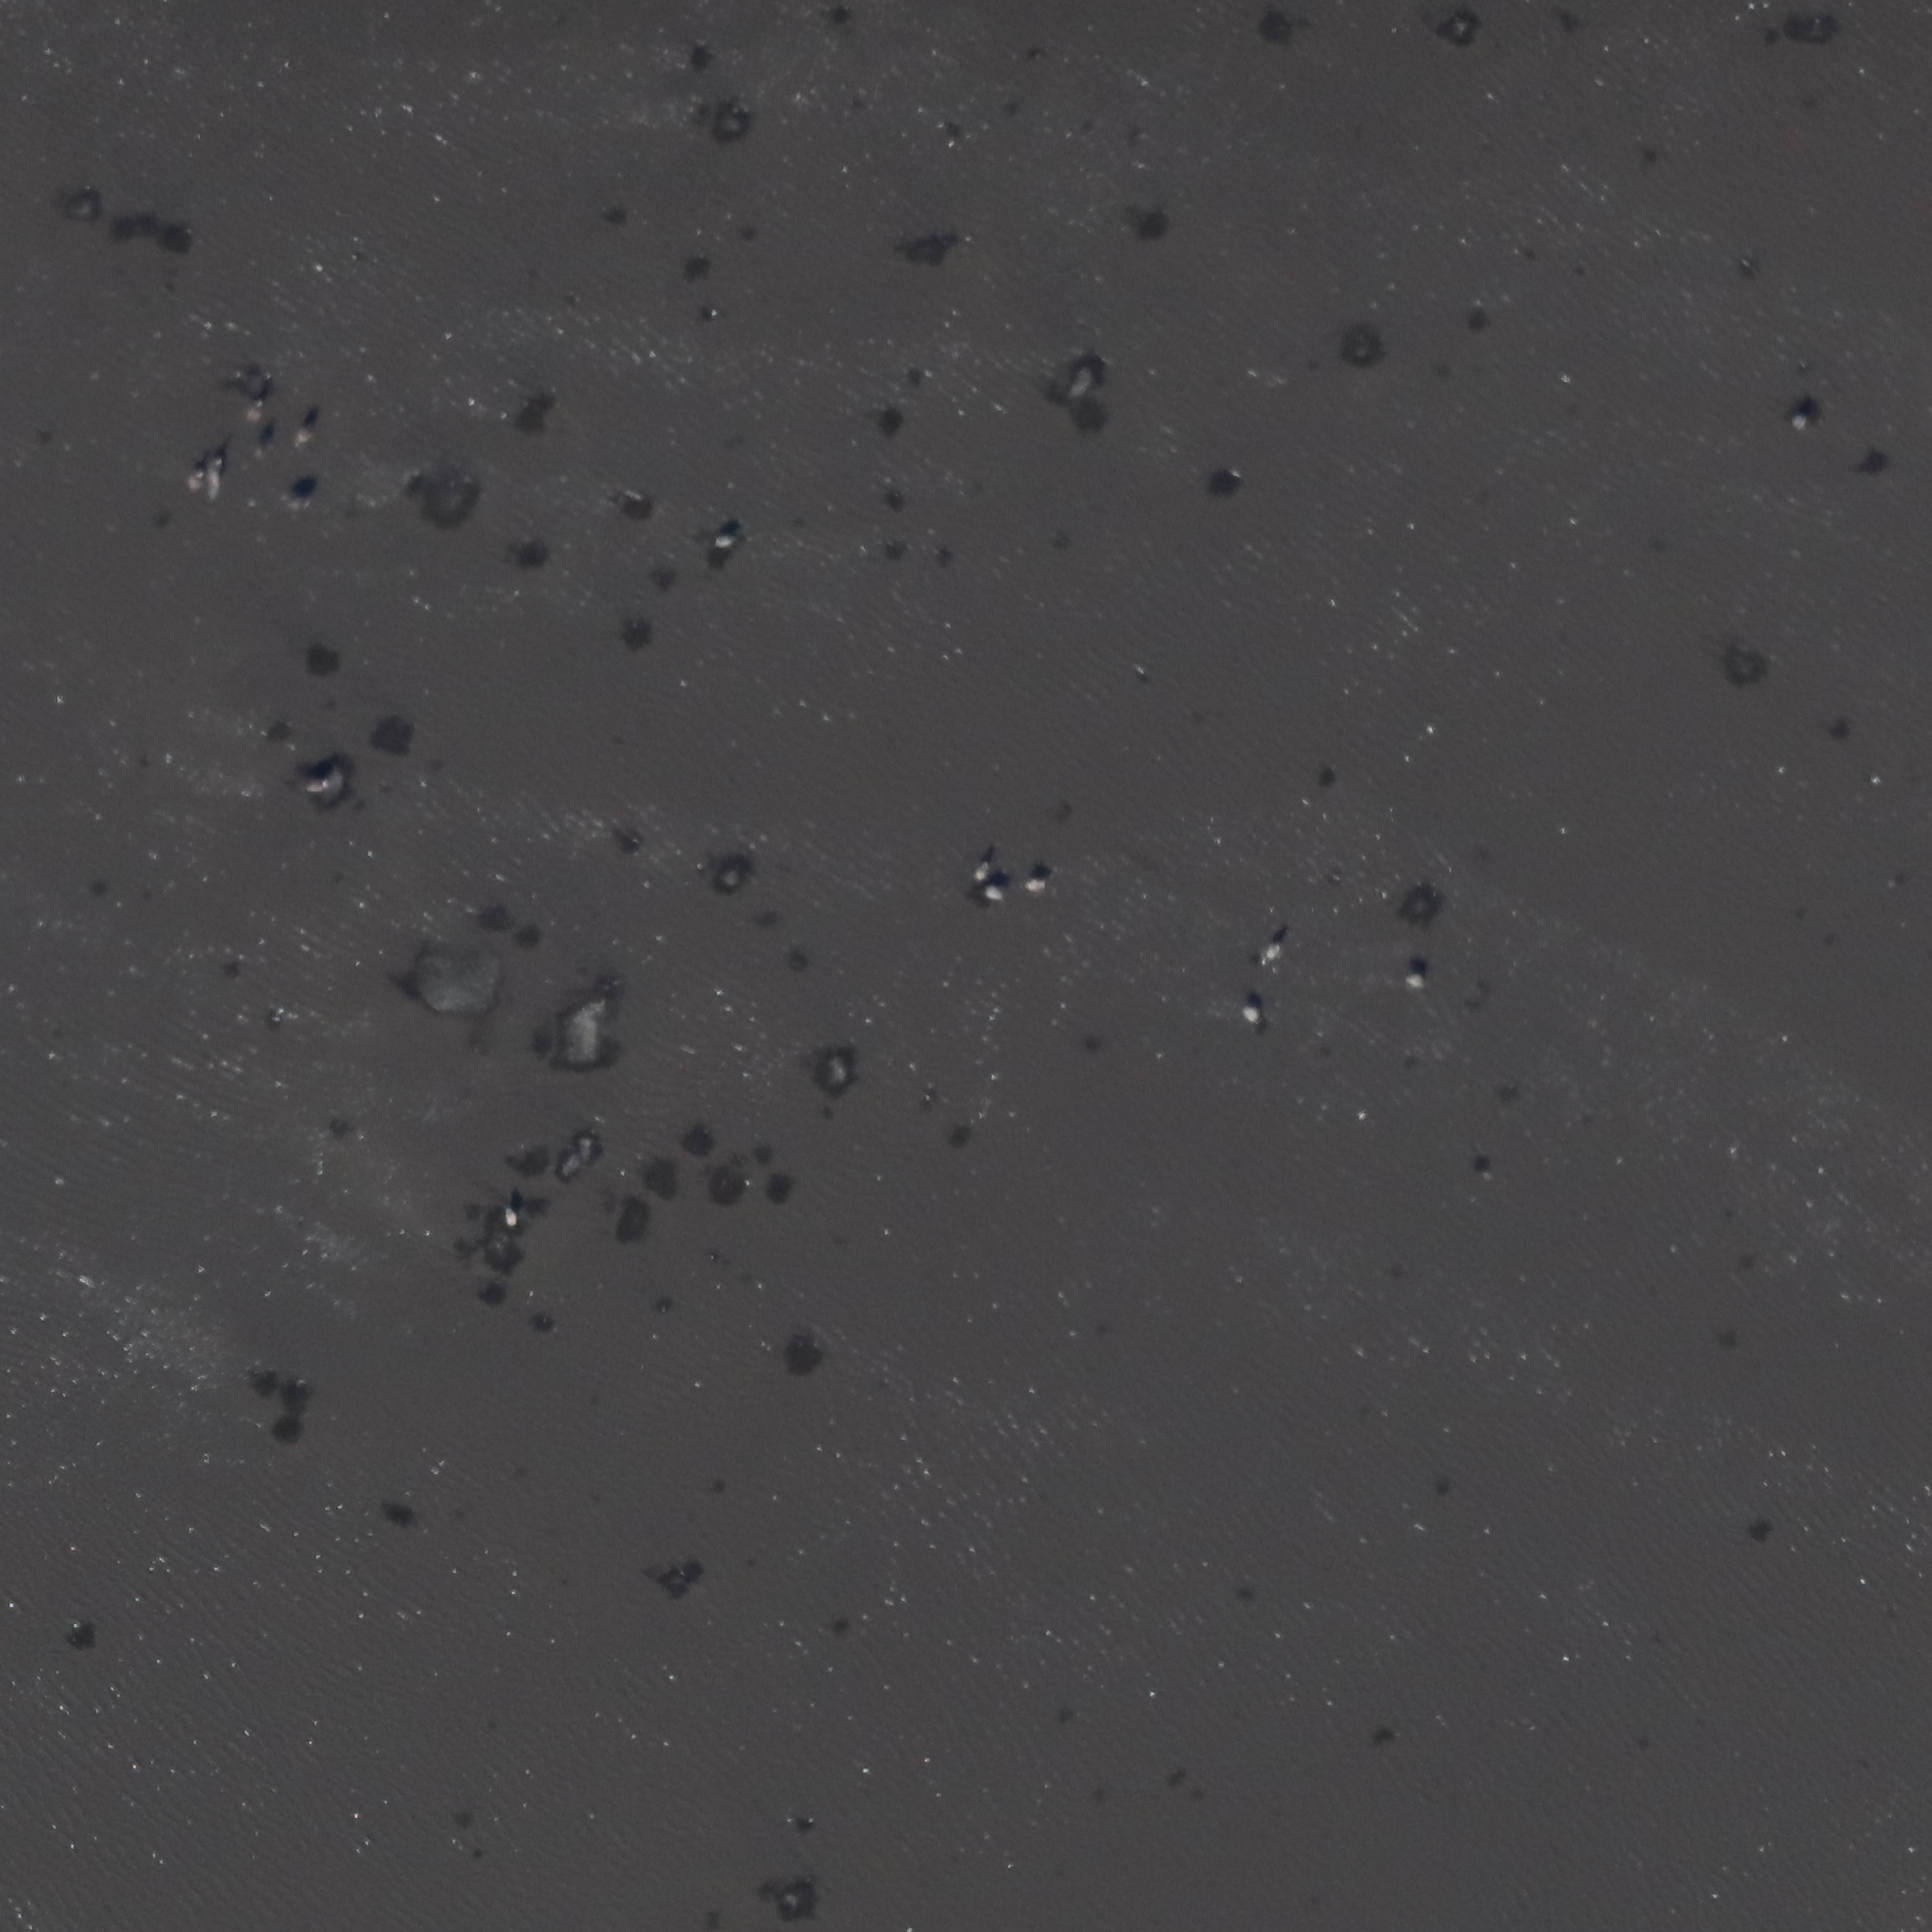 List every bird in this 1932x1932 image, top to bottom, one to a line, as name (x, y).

Canada goose (257, 407)
Canada goose (1797, 422)
Canada goose (305, 438)
Canada goose (261, 449)
Canada goose (214, 466)
Canada goose (211, 480)
Canada goose (193, 481)
Canada goose (295, 499)
Canada goose (723, 542)
Canada goose (315, 787)
Canada goose (979, 870)
Canada goose (1032, 885)
Canada goose (993, 889)
Canada goose (1270, 950)
Canada goose (1419, 982)
Canada goose (1248, 1012)
Canada goose (510, 1218)